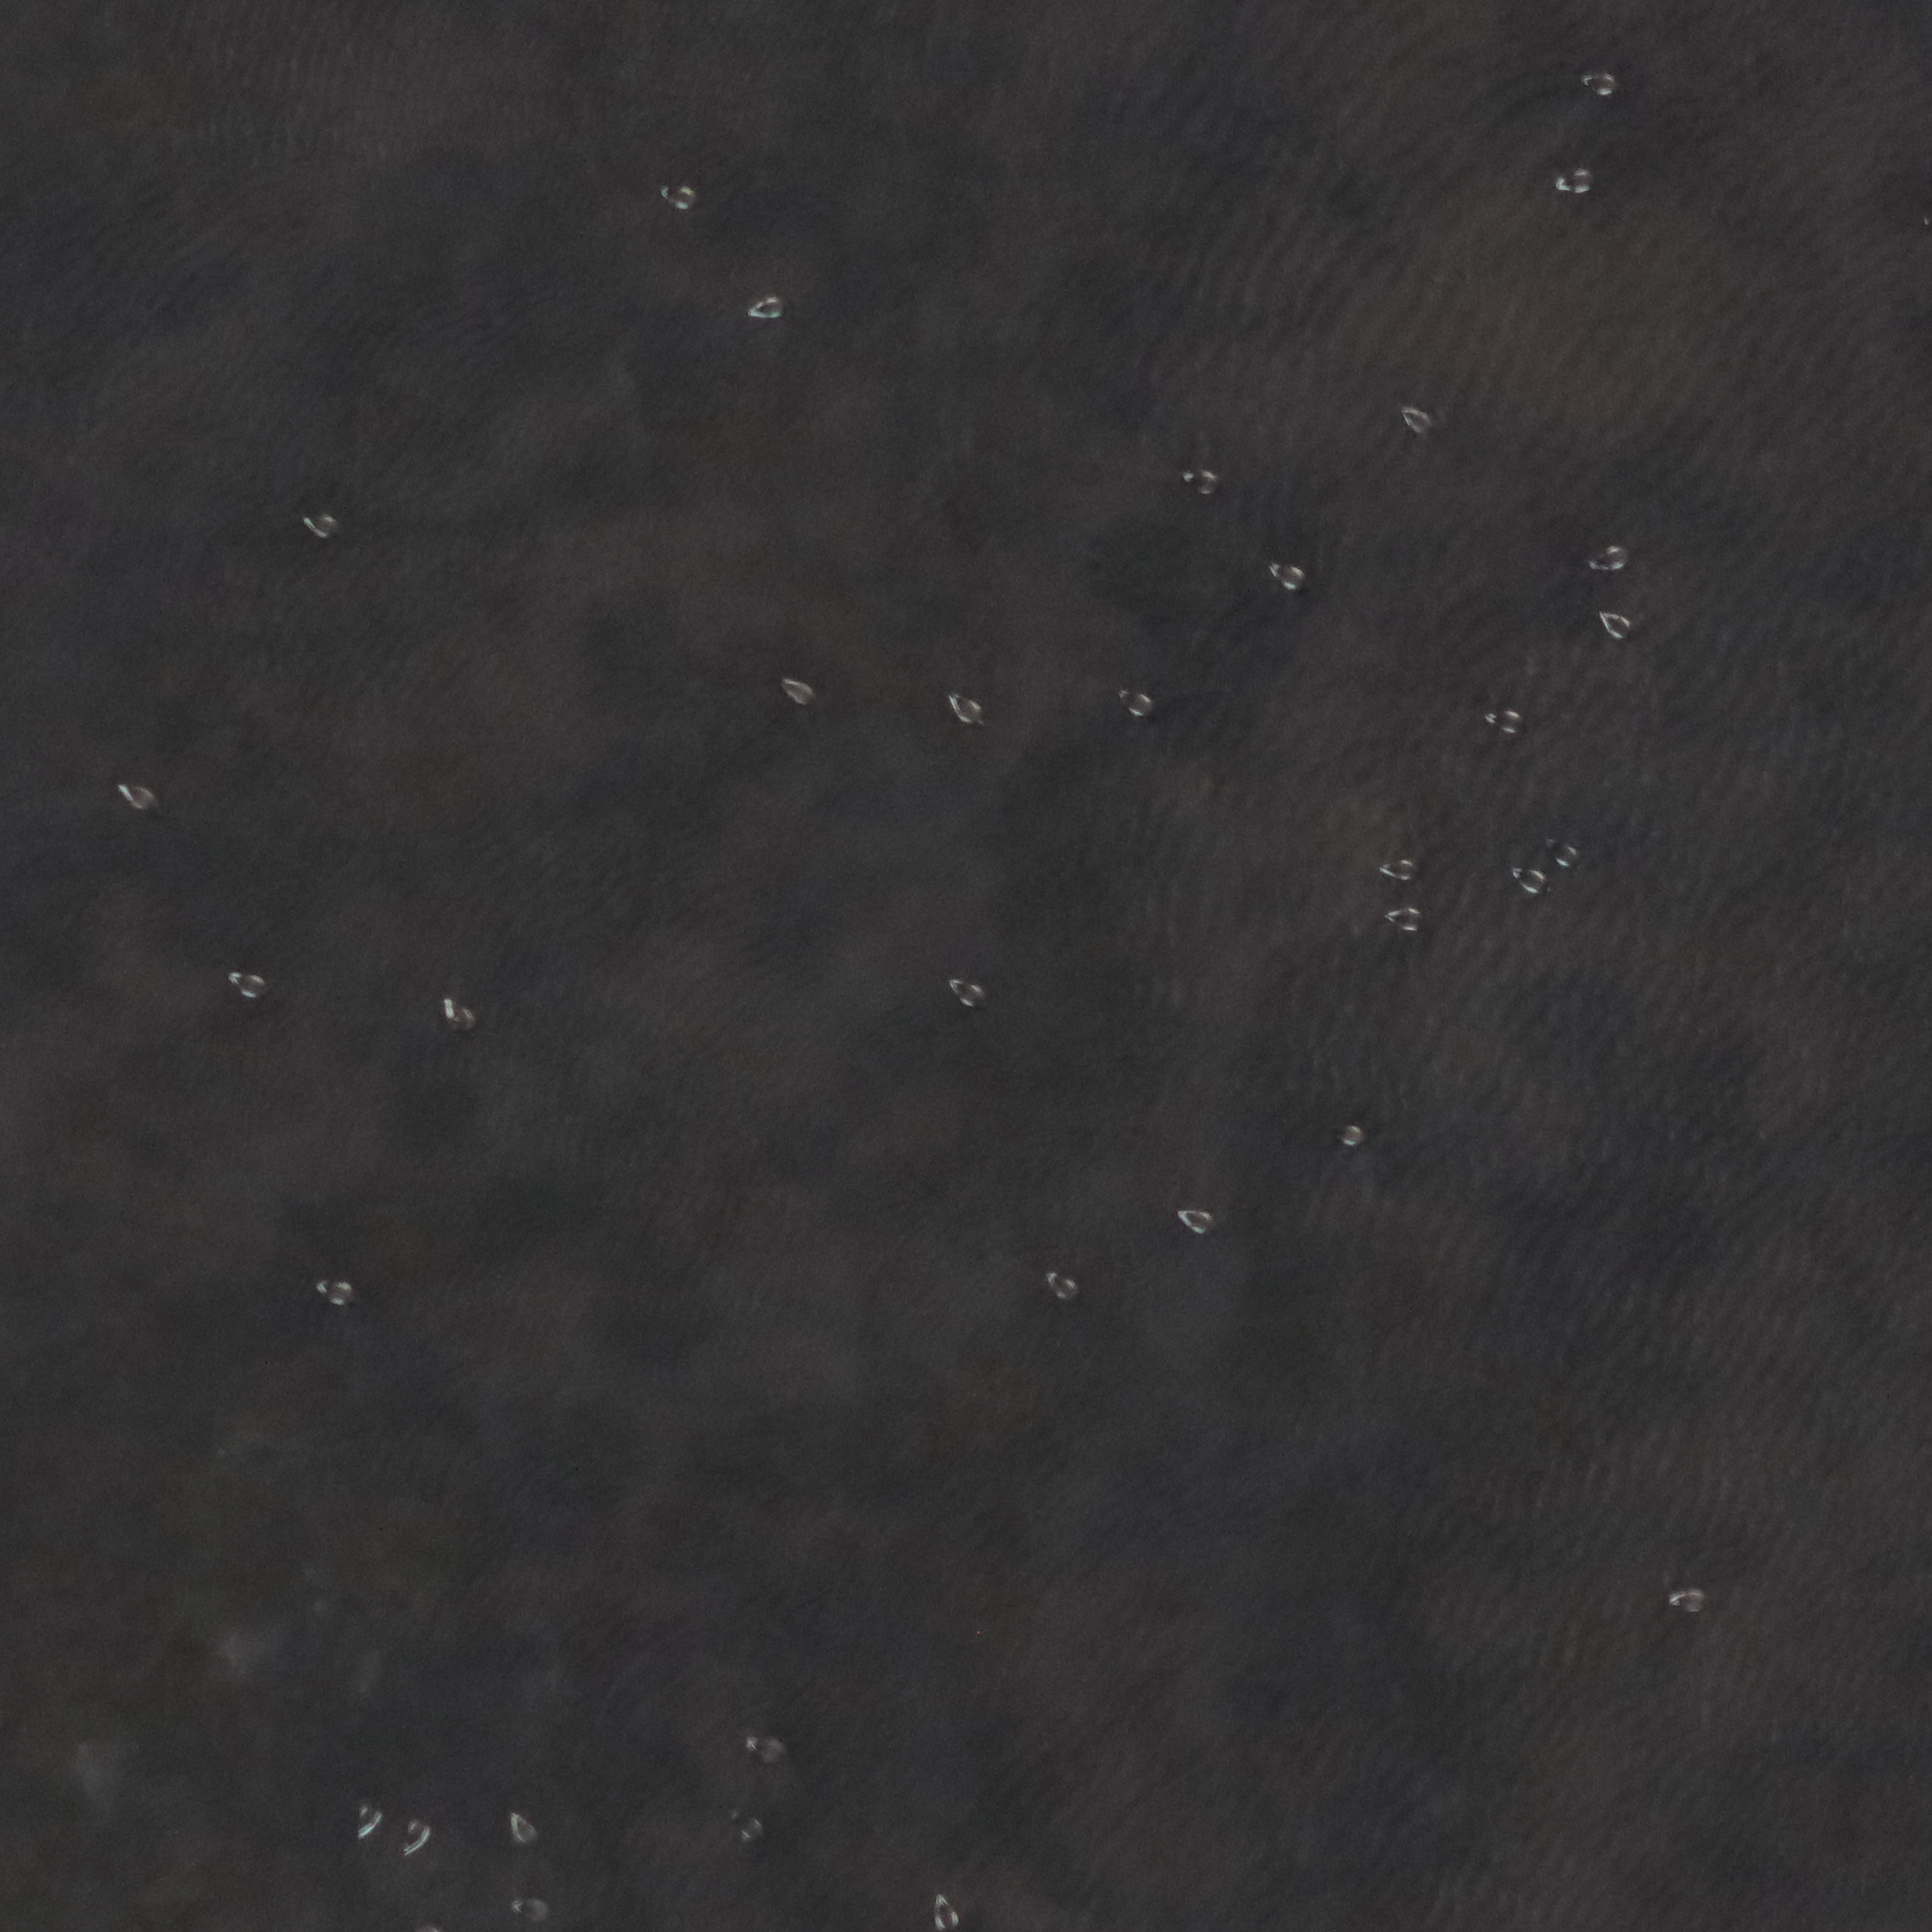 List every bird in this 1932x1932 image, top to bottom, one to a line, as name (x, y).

brant (1601, 84)
brant (1579, 179)
brant (680, 195)
brant (770, 306)
brant (1420, 420)
brant (1204, 480)
brant (321, 525)
brant (1612, 559)
brant (1290, 575)
brant (1618, 624)
brant (798, 691)
brant (1137, 703)
brant (968, 708)
brant (1507, 719)
brant (139, 796)
brant (1563, 854)
brant (1403, 868)
brant (1534, 879)
brant (1406, 916)
brant (251, 985)
brant (969, 992)
brant (461, 1013)
brant (1353, 1134)
brant (1200, 1220)
brant (1062, 1288)
brant (338, 1291)
brant (1689, 1599)
brant (772, 1746)
brant (370, 1818)
brant (519, 1823)
brant (417, 1835)
brant (749, 1836)
brant (522, 1907)
brant (947, 1914)